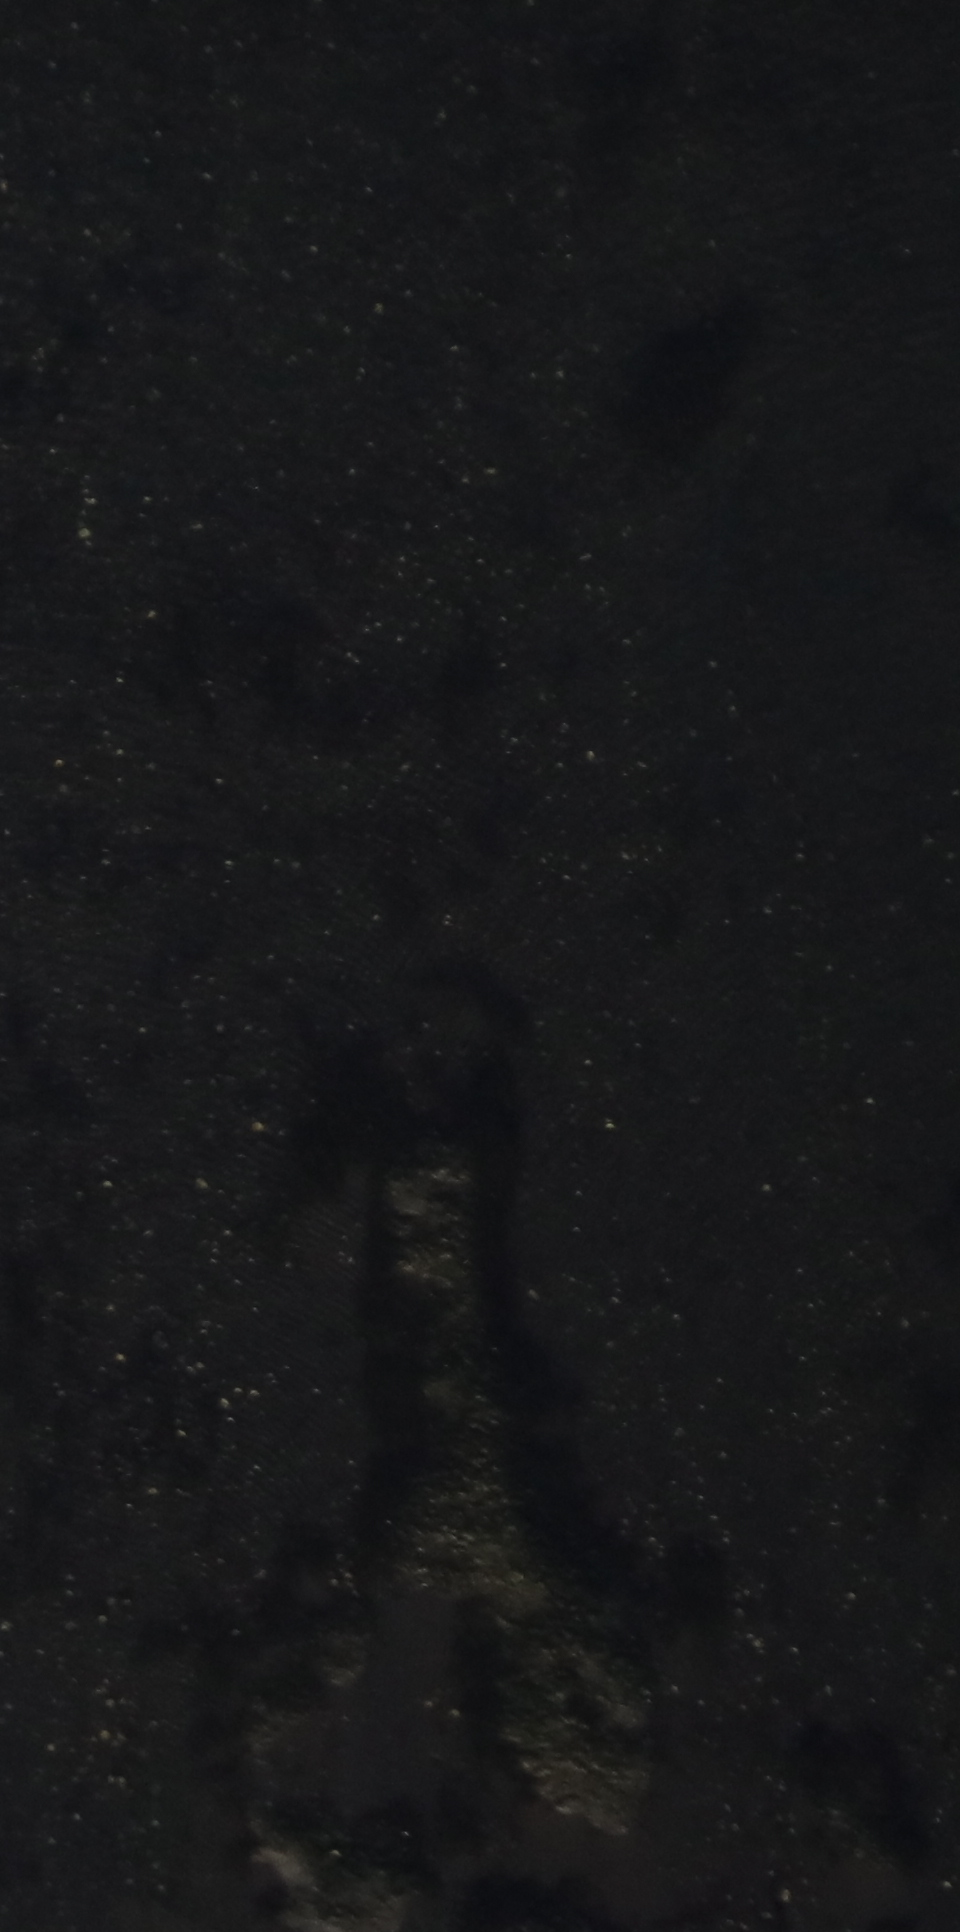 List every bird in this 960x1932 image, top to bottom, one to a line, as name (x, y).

None